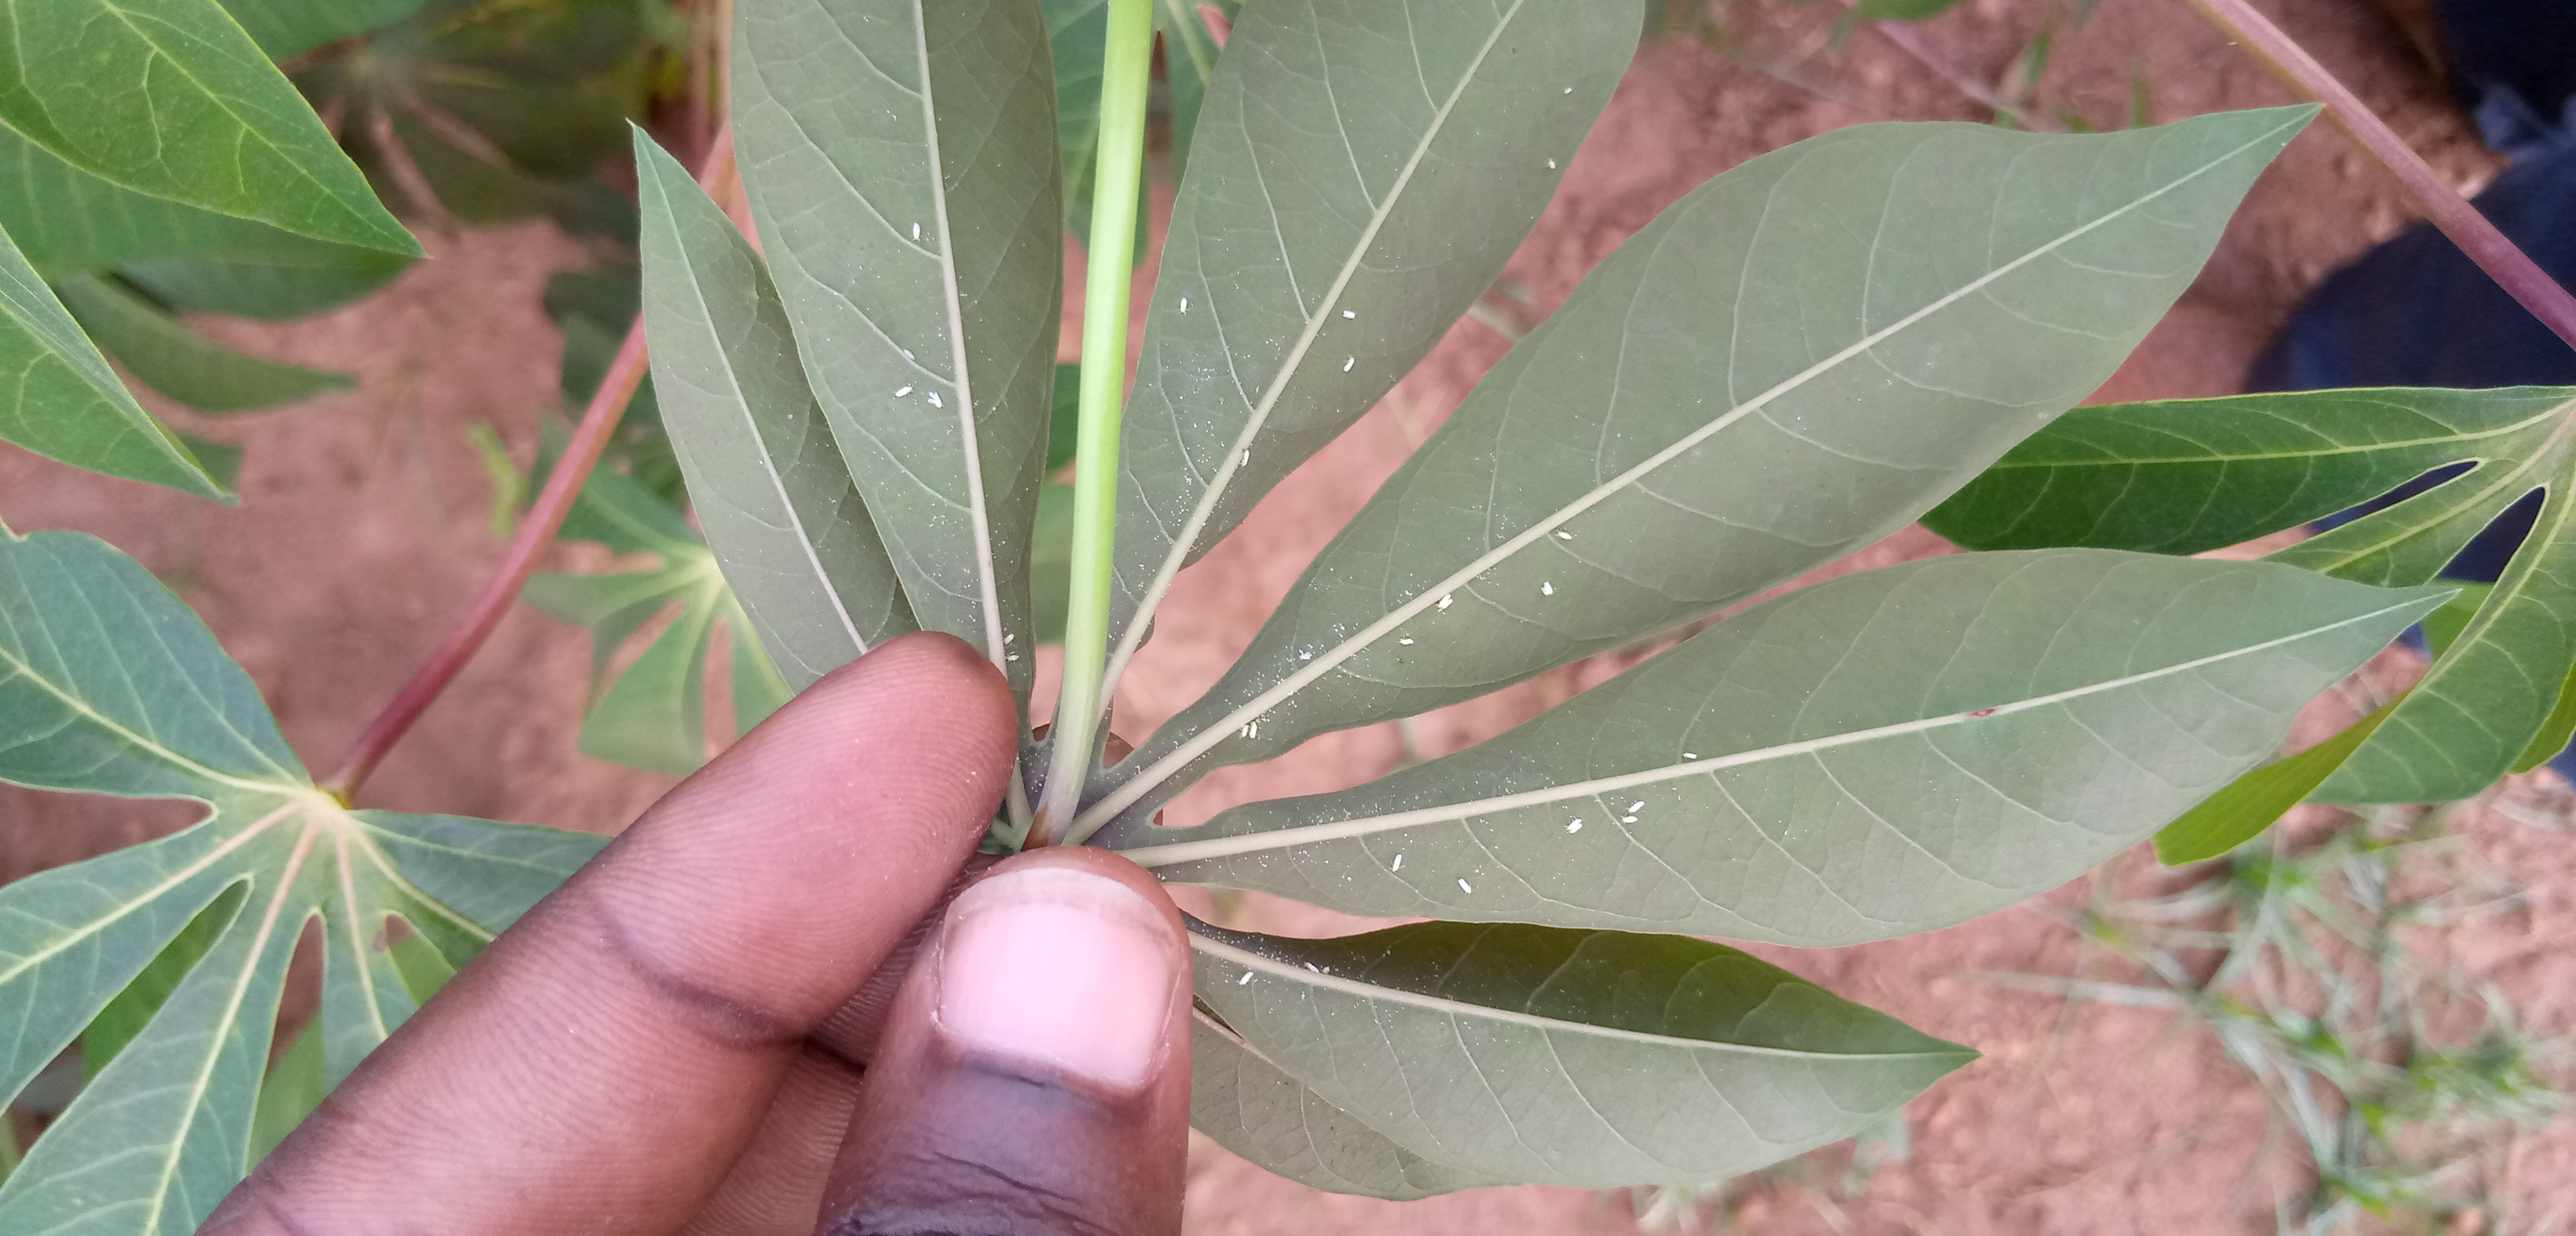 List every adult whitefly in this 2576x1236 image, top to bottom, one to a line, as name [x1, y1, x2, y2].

whitefly [1560, 84, 1575, 98]
whitefly [1543, 156, 1562, 174]
whitefly [911, 218, 923, 243]
whitefly [1176, 292, 1193, 320]
whitefly [1337, 306, 1363, 324]
whitefly [1341, 352, 1361, 375]
whitefly [891, 380, 915, 404]
whitefly [921, 389, 948, 413]
whitefly [1238, 448, 1252, 471]
whitefly [1553, 523, 1576, 546]
whitefly [1537, 577, 1557, 601]
whitefly [1433, 590, 1457, 613]
whitefly [999, 632, 1019, 647]
whitefly [1397, 634, 1416, 648]
whitefly [1292, 644, 1313, 667]
whitefly [1005, 651, 1021, 666]
whitefly [1248, 720, 1258, 742]
whitefly [1238, 720, 1249, 740]
whitefly [1676, 749, 1698, 763]
whitefly [1626, 798, 1649, 816]
whitefly [1565, 813, 1585, 839]
whitefly [1618, 813, 1641, 826]
whitefly [1388, 849, 1406, 876]
whitefly [1452, 874, 1476, 897]
whitefly [1302, 959, 1320, 977]
whitefly [1237, 967, 1254, 990]